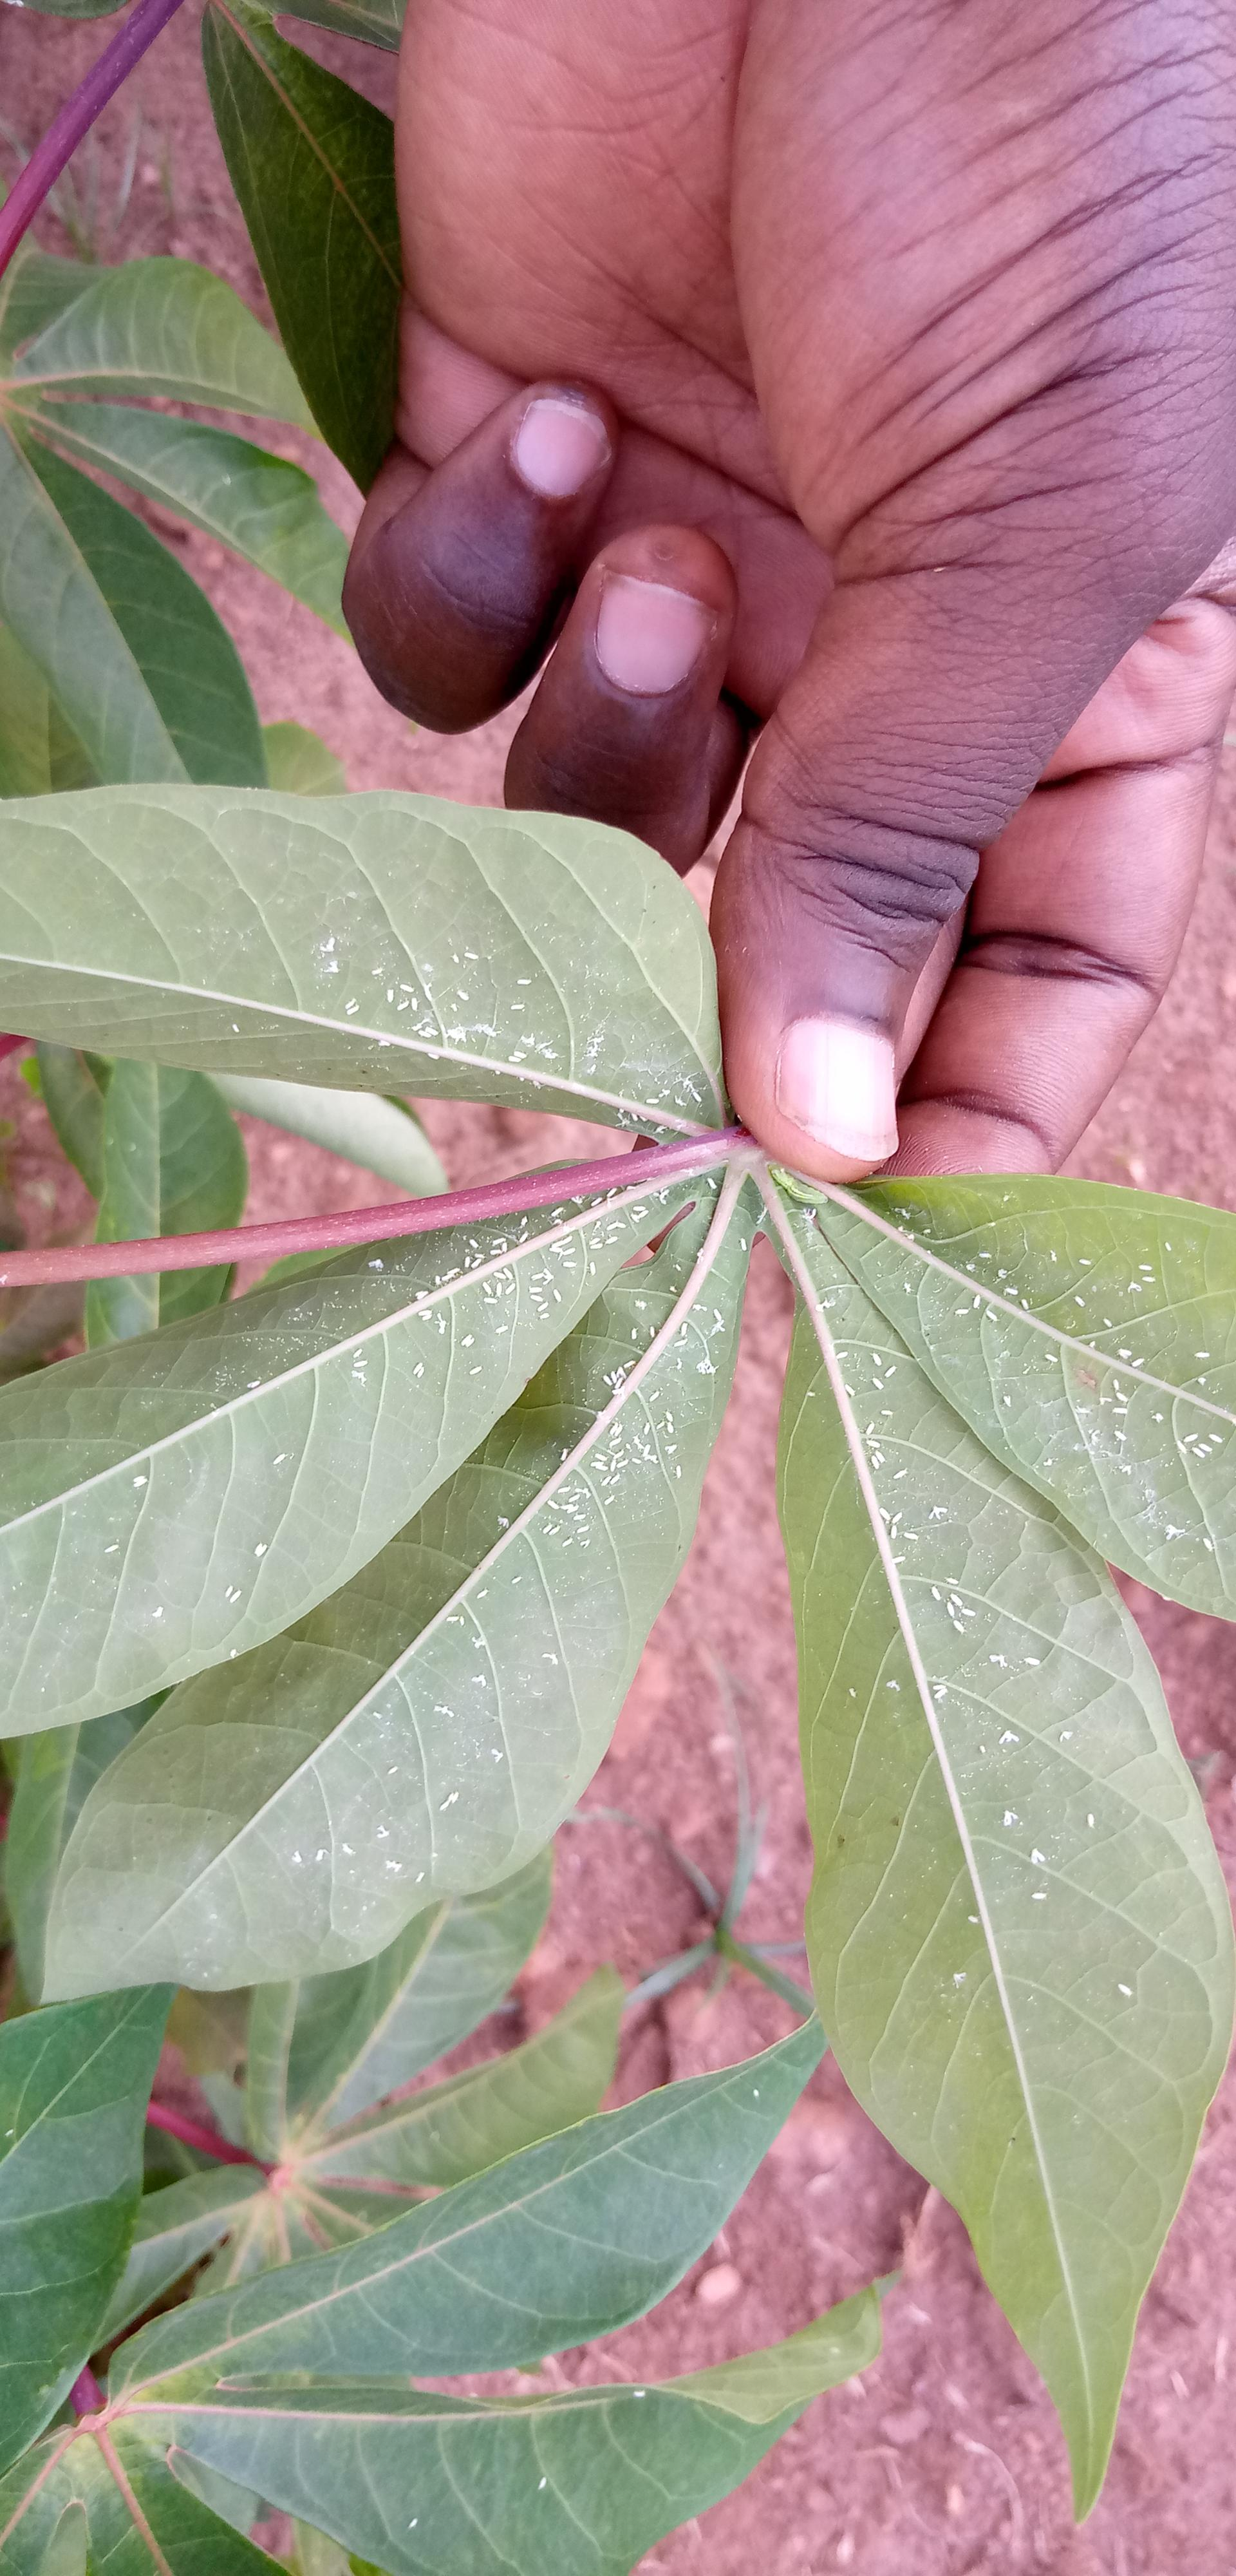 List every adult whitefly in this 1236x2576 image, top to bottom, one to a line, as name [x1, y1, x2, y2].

whitefly [317, 935, 341, 953]
whitefly [462, 950, 482, 961]
whitefly [451, 952, 460, 965]
whitefly [323, 960, 342, 976]
whitefly [370, 966, 384, 976]
whitefly [513, 977, 533, 987]
whitefly [420, 981, 436, 1003]
whitefly [397, 982, 417, 993]
whitefly [384, 987, 395, 1005]
whitefly [456, 988, 472, 1002]
whitefly [410, 994, 419, 1013]
whitefly [343, 997, 357, 1009]
whitefly [395, 998, 409, 1013]
whitefly [508, 1001, 527, 1014]
whitefly [345, 1002, 361, 1017]
whitefly [230, 1021, 242, 1035]
whitefly [425, 1025, 439, 1037]
whitefly [445, 1025, 469, 1044]
whitefly [417, 1027, 432, 1039]
whitefly [520, 1030, 536, 1047]
whitefly [376, 1038, 391, 1051]
whitefly [541, 1047, 559, 1061]
whitefly [512, 1050, 527, 1059]
whitefly [426, 1052, 441, 1063]
whitefly [507, 1055, 521, 1063]
whitefly [658, 1087, 671, 1098]
whitefly [691, 1090, 703, 1104]
whitefly [644, 1096, 660, 1106]
whitefly [613, 1112, 630, 1129]
whitefly [631, 1112, 638, 1122]
whitefly [651, 1122, 668, 1137]
whitefly [704, 1175, 718, 1191]
whitefly [606, 1186, 618, 1198]
whitefly [651, 1188, 671, 1206]
whitefly [569, 1194, 585, 1205]
whitefly [590, 1195, 603, 1207]
whitefly [549, 1204, 565, 1217]
whitefly [631, 1204, 646, 1211]
whitefly [798, 1206, 819, 1221]
whitefly [899, 1206, 913, 1221]
whitefly [637, 1209, 650, 1218]
whitefly [628, 1212, 640, 1225]
whitefly [517, 1213, 531, 1227]
whitefly [617, 1218, 629, 1231]
whitefly [605, 1220, 618, 1231]
whitefly [920, 1227, 932, 1237]
whitefly [517, 1229, 529, 1244]
whitefly [562, 1232, 576, 1246]
whitefly [603, 1235, 620, 1245]
whitefly [737, 1235, 749, 1253]
whitefly [466, 1236, 480, 1249]
whitefly [492, 1236, 508, 1247]
whitefly [588, 1236, 602, 1244]
whitefly [552, 1239, 563, 1246]
whitefly [1162, 1239, 1174, 1253]
whitefly [501, 1240, 508, 1255]
whitefly [590, 1241, 604, 1251]
whitefly [693, 1245, 709, 1266]
whitefly [548, 1246, 563, 1255]
whitefly [563, 1246, 577, 1258]
whitefly [489, 1247, 501, 1256]
whitefly [1047, 1248, 1058, 1264]
whitefly [976, 1249, 993, 1259]
whitefly [473, 1252, 485, 1259]
whitefly [463, 1254, 471, 1269]
whitefly [366, 1256, 384, 1270]
whitefly [1076, 1257, 1093, 1267]
whitefly [471, 1258, 484, 1270]
whitefly [588, 1259, 598, 1276]
whitefly [559, 1260, 577, 1269]
whitefly [962, 1260, 977, 1274]
whitefly [1136, 1263, 1156, 1273]
whitefly [501, 1265, 513, 1280]
whitefly [995, 1265, 1009, 1280]
whitefly [543, 1266, 556, 1286]
whitefly [492, 1270, 507, 1280]
whitefly [530, 1271, 544, 1281]
whitefly [441, 1273, 455, 1281]
whitefly [433, 1274, 440, 1286]
whitefly [1141, 1274, 1157, 1285]
whitefly [902, 1278, 913, 1295]
whitefly [481, 1279, 492, 1295]
whitefly [495, 1280, 503, 1298]
whitefly [1125, 1280, 1143, 1296]
whitefly [503, 1282, 516, 1295]
whitefly [527, 1284, 543, 1294]
whitefly [999, 1285, 1019, 1298]
whitefly [552, 1287, 563, 1304]
whitefly [414, 1289, 430, 1301]
whitefly [971, 1291, 982, 1311]
whitefly [528, 1294, 544, 1303]
whitefly [1072, 1294, 1087, 1309]
whitefly [1019, 1296, 1030, 1313]
whitefly [482, 1296, 498, 1305]
whitefly [812, 1297, 835, 1314]
whitefly [536, 1300, 550, 1312]
whitefly [690, 1302, 709, 1313]
whitefly [711, 1305, 725, 1321]
whitefly [951, 1306, 970, 1316]
whitefly [984, 1308, 998, 1323]
whitefly [417, 1309, 433, 1316]
whitefly [434, 1310, 448, 1336]
whitefly [537, 1311, 551, 1321]
whitefly [422, 1314, 433, 1322]
whitefly [1101, 1316, 1115, 1330]
whitefly [711, 1318, 726, 1336]
whitefly [679, 1320, 689, 1337]
whitefly [648, 1323, 657, 1341]
whitefly [494, 1324, 510, 1336]
whitefly [628, 1325, 640, 1343]
whitefly [458, 1332, 476, 1350]
whitefly [671, 1336, 688, 1349]
whitefly [1114, 1344, 1132, 1360]
whitefly [351, 1347, 364, 1358]
whitefly [832, 1347, 852, 1361]
whitefly [1192, 1349, 1212, 1361]
whitefly [868, 1350, 883, 1368]
whitefly [1042, 1352, 1060, 1365]
whitefly [1130, 1355, 1147, 1370]
whitefly [692, 1356, 720, 1376]
whitefly [623, 1358, 636, 1370]
whitefly [352, 1358, 369, 1368]
whitefly [412, 1360, 424, 1374]
whitefly [467, 1363, 484, 1378]
whitefly [883, 1364, 899, 1379]
whitefly [615, 1365, 630, 1379]
whitefly [416, 1367, 426, 1381]
whitefly [349, 1368, 369, 1389]
whitefly [610, 1370, 619, 1385]
whitefly [602, 1374, 613, 1387]
whitefly [1194, 1375, 1208, 1387]
whitefly [870, 1376, 885, 1391]
whitefly [1110, 1377, 1120, 1390]
whitefly [245, 1378, 264, 1390]
whitefly [842, 1382, 857, 1397]
whitefly [612, 1385, 628, 1401]
whitefly [647, 1388, 662, 1403]
whitefly [805, 1388, 816, 1399]
whitefly [1114, 1390, 1129, 1403]
whitefly [1000, 1392, 1014, 1409]
whitefly [1095, 1395, 1113, 1406]
whitefly [1072, 1405, 1091, 1415]
whitefly [1110, 1405, 1128, 1416]
whitefly [877, 1407, 894, 1417]
whitefly [661, 1408, 675, 1421]
whitefly [1150, 1410, 1165, 1425]
whitefly [862, 1419, 878, 1435]
whitefly [609, 1420, 619, 1436]
whitefly [642, 1421, 651, 1437]
whitefly [666, 1421, 675, 1435]
whitefly [615, 1423, 623, 1437]
whitefly [1086, 1425, 1103, 1448]
whitefly [1112, 1428, 1128, 1443]
whitefly [1181, 1432, 1199, 1443]
whitefly [1206, 1432, 1224, 1445]
whitefly [608, 1436, 624, 1448]
whitefly [862, 1437, 884, 1448]
whitefly [1175, 1438, 1188, 1456]
whitefly [1197, 1441, 1213, 1453]
whitefly [663, 1442, 679, 1456]
whitefly [642, 1443, 651, 1455]
whitefly [1189, 1445, 1207, 1459]
whitefly [558, 1447, 570, 1463]
whitefly [612, 1448, 626, 1458]
whitefly [874, 1450, 888, 1464]
whitefly [271, 1450, 288, 1468]
whitefly [593, 1451, 608, 1461]
whitefly [868, 1452, 879, 1471]
whitefly [642, 1454, 659, 1464]
whitefly [630, 1457, 641, 1466]
whitefly [1040, 1457, 1053, 1468]
whitefly [616, 1458, 630, 1471]
whitefly [609, 1459, 615, 1473]
whitefly [588, 1460, 604, 1466]
whitefly [1118, 1462, 1134, 1478]
whitefly [672, 1463, 684, 1481]
whitefly [595, 1464, 608, 1472]
whitefly [890, 1466, 912, 1482]
whitefly [601, 1473, 611, 1487]
whitefly [610, 1473, 622, 1485]
whitefly [132, 1475, 147, 1482]
whitefly [133, 1477, 149, 1488]
whitefly [556, 1484, 572, 1493]
whitefly [573, 1486, 592, 1499]
whitefly [568, 1492, 581, 1503]
whitefly [603, 1493, 617, 1506]
whitefly [545, 1498, 559, 1510]
whitefly [559, 1503, 573, 1510]
whitefly [924, 1503, 950, 1523]
whitefly [877, 1505, 890, 1521]
whitefly [890, 1510, 905, 1523]
whitefly [571, 1513, 588, 1522]
whitefly [494, 1513, 512, 1529]
whitefly [1161, 1521, 1187, 1541]
whitefly [541, 1522, 553, 1534]
whitefly [574, 1523, 590, 1534]
whitefly [888, 1523, 899, 1540]
whitefly [549, 1524, 561, 1536]
whitefly [903, 1530, 919, 1542]
whitefly [1201, 1535, 1215, 1555]
whitefly [559, 1535, 574, 1549]
whitefly [579, 1536, 591, 1549]
whitefly [253, 1540, 268, 1559]
whitefly [102, 1541, 120, 1555]
whitefly [890, 1553, 906, 1566]
whitefly [508, 1573, 522, 1586]
whitefly [943, 1574, 960, 1586]
whitefly [928, 1583, 942, 1602]
whitefly [223, 1584, 234, 1600]
whitefly [475, 1586, 489, 1601]
whitefly [229, 1589, 243, 1605]
whitefly [948, 1591, 964, 1607]
whitefly [945, 1600, 957, 1618]
whitefly [150, 1604, 165, 1621]
whitefly [960, 1607, 978, 1618]
whitefly [458, 1613, 467, 1627]
whitefly [445, 1614, 458, 1624]
whitefly [952, 1618, 966, 1634]
whitefly [468, 1633, 488, 1650]
whitefly [228, 1647, 239, 1660]
whitefly [536, 1650, 559, 1668]
whitefly [986, 1651, 1009, 1670]
whitefly [1022, 1654, 1043, 1668]
whitefly [468, 1671, 490, 1690]
whitefly [883, 1676, 901, 1694]
whitefly [930, 1682, 947, 1689]
whitefly [847, 1687, 861, 1700]
whitefly [933, 1687, 948, 1703]
whitefly [431, 1701, 456, 1720]
whitefly [996, 1727, 1021, 1747]
whitefly [1056, 1728, 1073, 1744]
whitefly [490, 1746, 506, 1765]
whitefly [386, 1763, 400, 1776]
whitefly [451, 1790, 460, 1804]
whitefly [447, 1791, 454, 1801]
whitefly [438, 1800, 451, 1813]
whitefly [1001, 1808, 1022, 1828]
whitefly [1084, 1811, 1098, 1830]
whitefly [373, 1822, 391, 1842]
whitefly [339, 1840, 355, 1857]
whitefly [1027, 1846, 1049, 1866]
whitefly [288, 1847, 304, 1865]
whitefly [313, 1847, 328, 1862]
whitefly [382, 1857, 403, 1873]
whitefly [413, 1869, 426, 1884]
whitefly [1027, 1890, 1049, 1902]
whitefly [965, 1911, 983, 1927]
whitefly [949, 1967, 969, 1991]
whitefly [1114, 1982, 1136, 1998]
whitefly [749, 2085, 764, 2099]
whitefly [4, 2128, 17, 2138]
whitefly [629, 2387, 649, 2403]
whitefly [535, 2473, 550, 2494]
whitefly [406, 2515, 424, 2532]